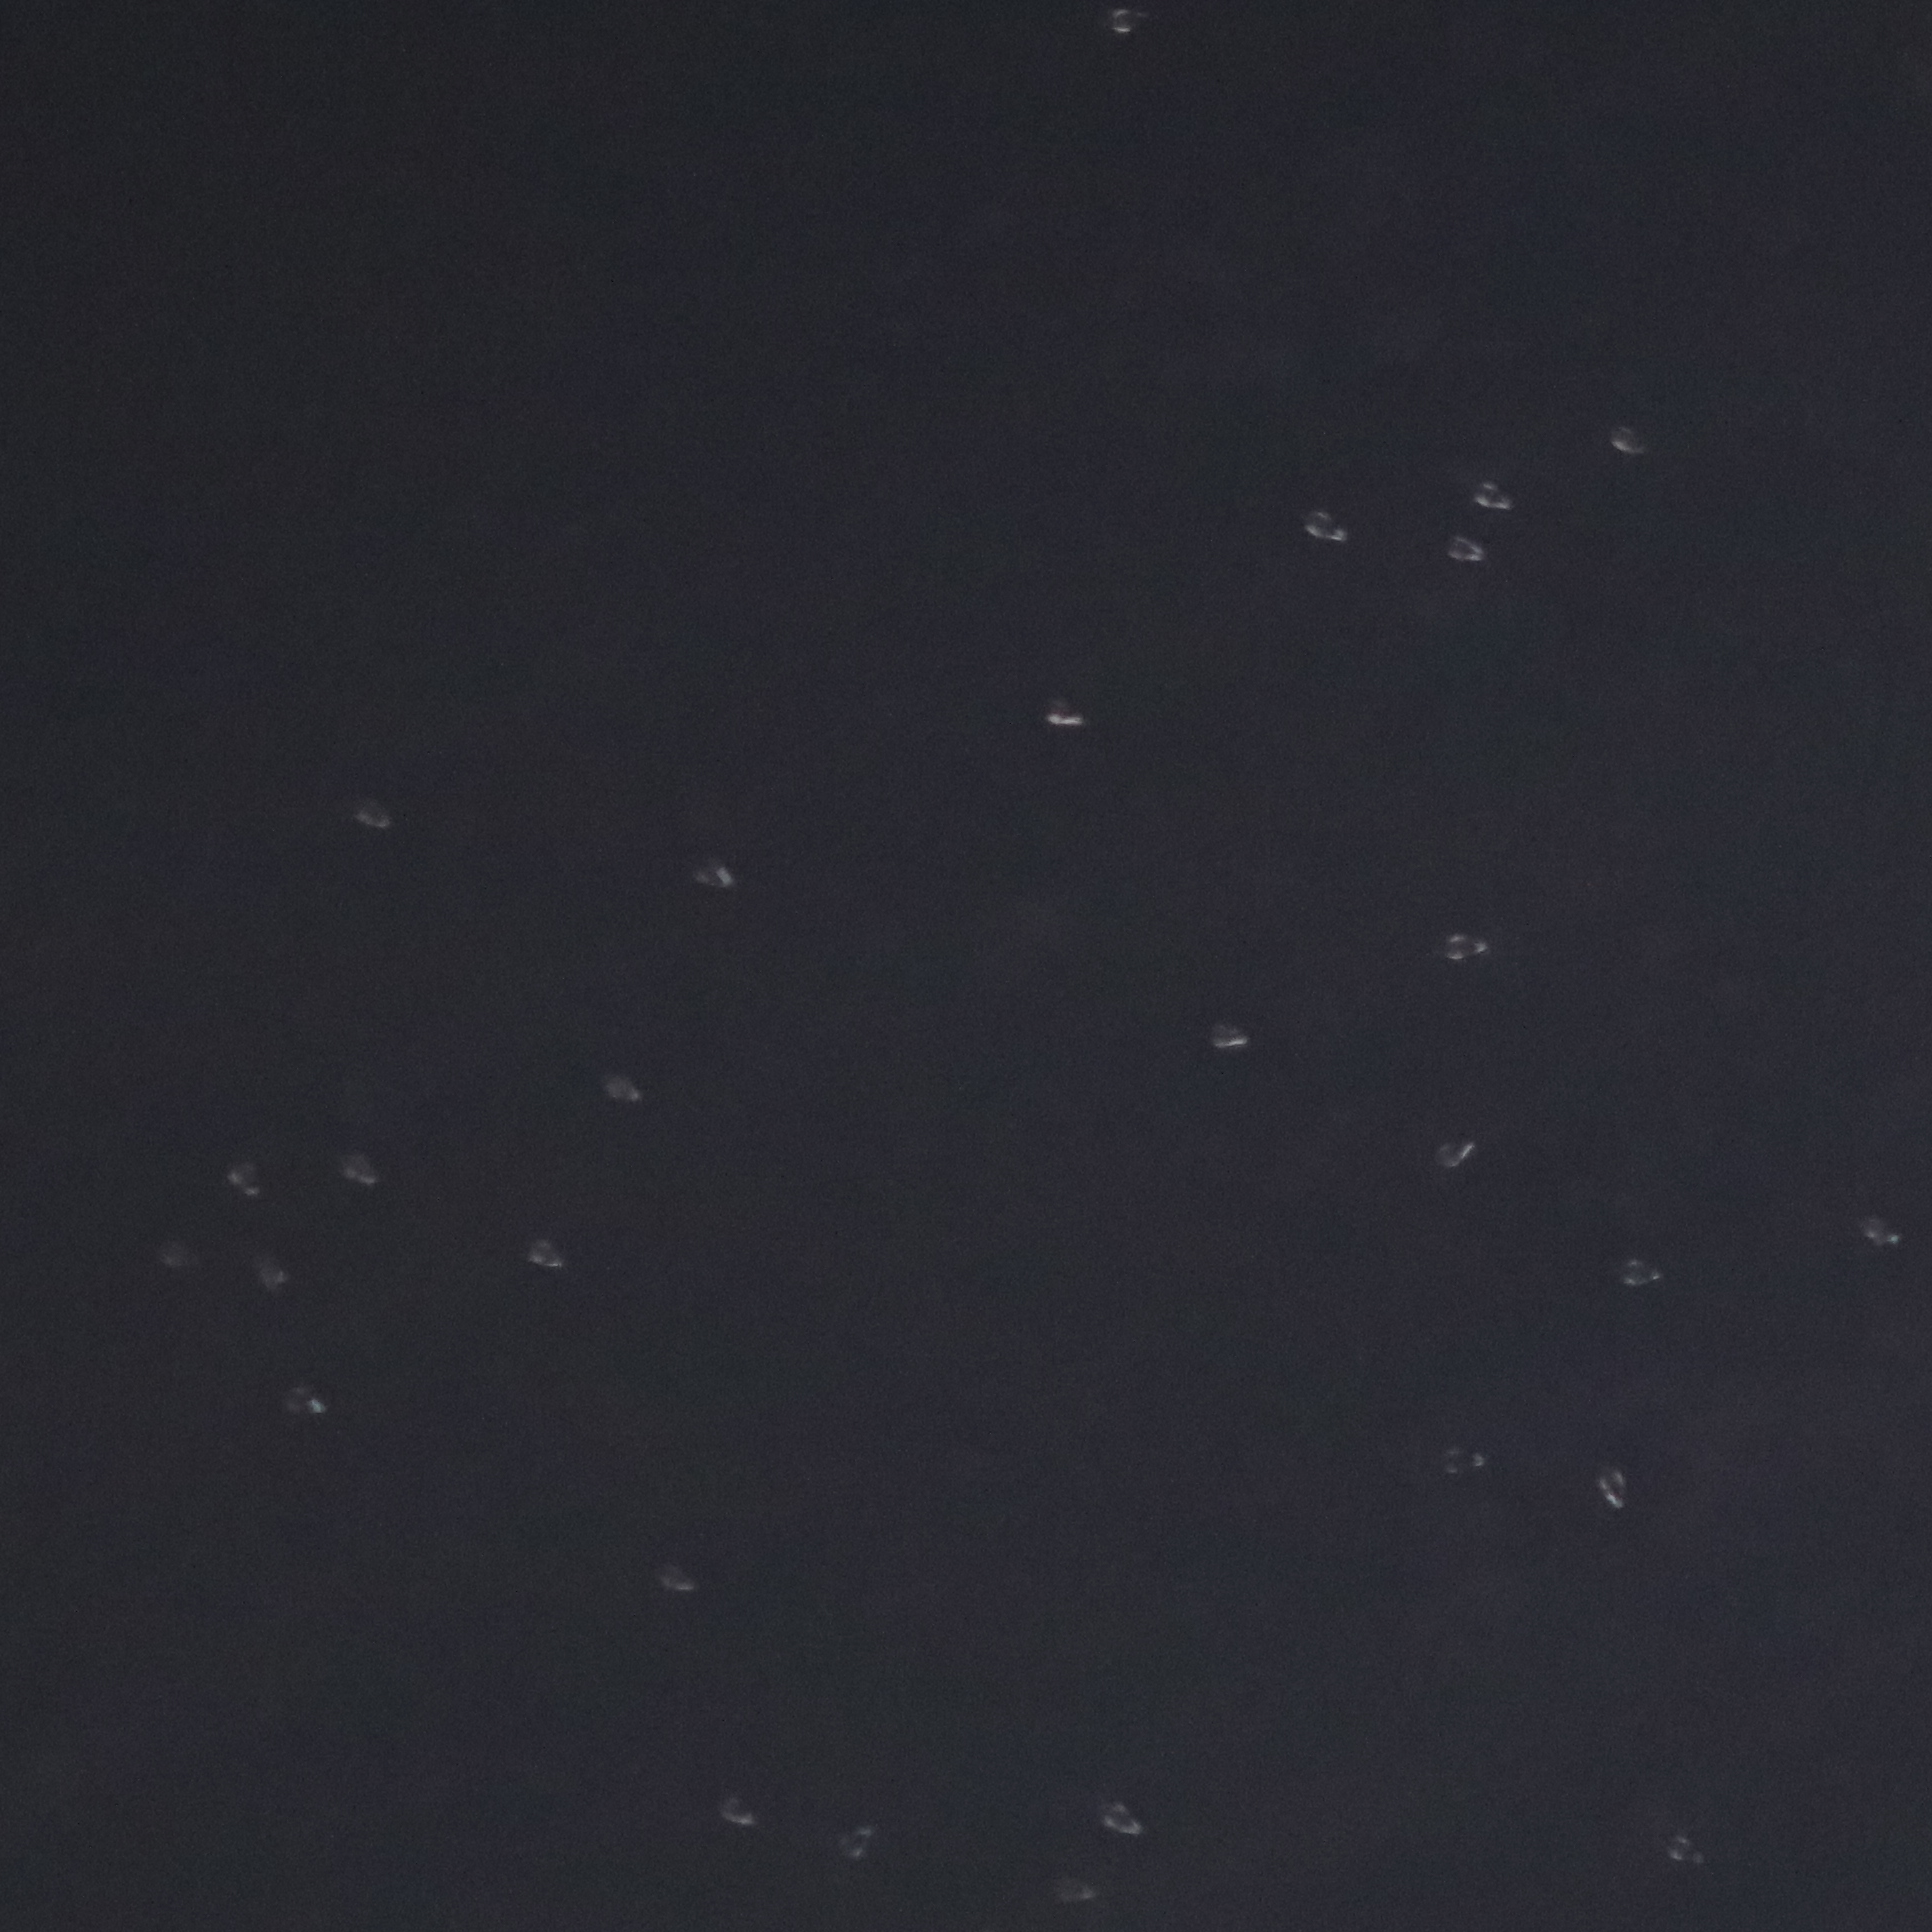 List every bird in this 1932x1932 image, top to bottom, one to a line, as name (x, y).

brant (1125, 20)
brant (1624, 443)
brant (1494, 491)
brant (1324, 525)
brant (1461, 556)
brant (1061, 709)
brant (361, 815)
brant (718, 866)
brant (1461, 947)
brant (1227, 1040)
brant (618, 1079)
brant (1453, 1154)
brant (364, 1166)
brant (249, 1180)
brant (1878, 1235)
brant (175, 1255)
brant (548, 1255)
brant (270, 1275)
brant (1628, 1280)
brant (316, 1403)
brant (1466, 1455)
brant (1612, 1486)
brant (675, 1566)
brant (732, 1814)
brant (1120, 1819)
brant (1684, 1840)
brant (859, 1845)
brant (1070, 1890)